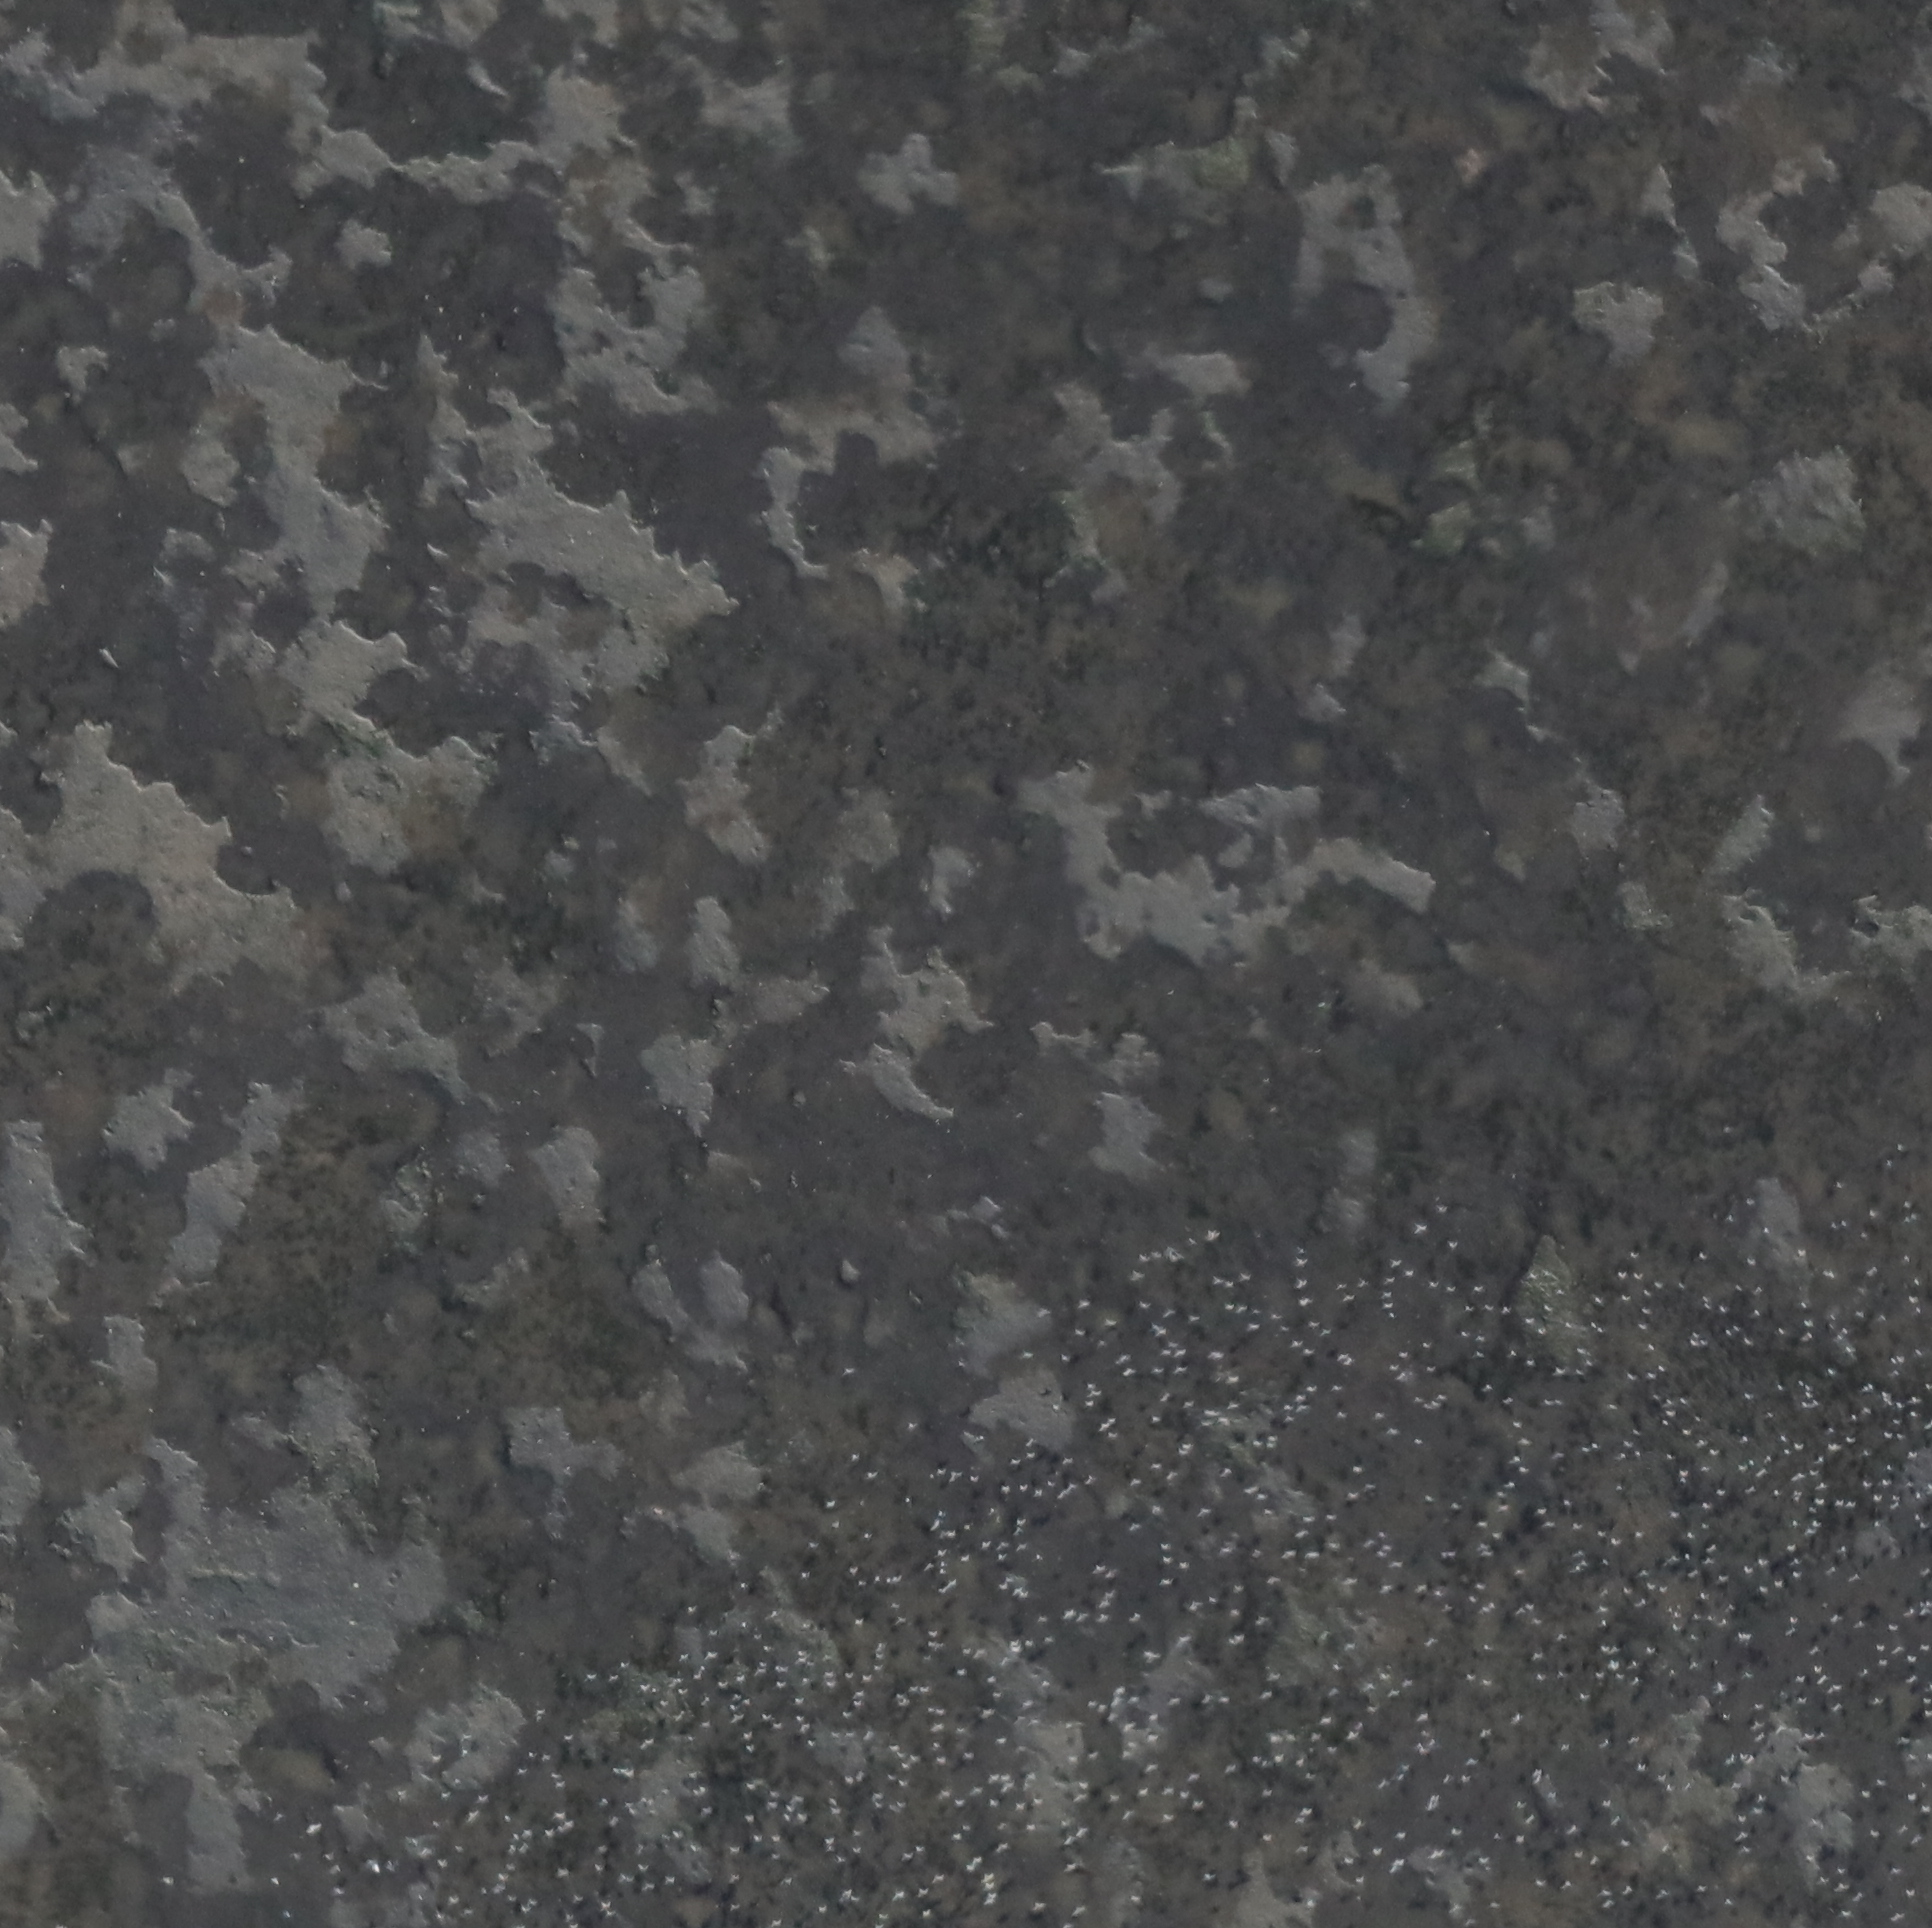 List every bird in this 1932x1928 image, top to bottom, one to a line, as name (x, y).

other bird (1269, 1079)
other bird (1275, 1111)
other bird (1725, 1128)
other bird (1904, 1147)
other bird (1891, 1161)
other bird (1841, 1185)
other bird (1754, 1205)
other bird (1908, 1206)
other bird (1438, 1208)
other bird (1874, 1212)
other bird (1916, 1216)
other bird (1908, 1217)
other bird (1727, 1221)
other bird (1844, 1224)
other bird (1420, 1227)
other bird (1764, 1232)
other bird (1862, 1233)
other bird (1212, 1236)
other bird (1191, 1242)
other bird (1452, 1245)
other bird (1303, 1253)
other bird (1800, 1253)
other bird (1633, 1254)
other bird (1147, 1255)
other bird (1157, 1255)
other bird (1177, 1256)
other bird (1704, 1256)
other bird (1746, 1258)
other bird (1908, 1258)
other bird (1397, 1260)
other bird (1304, 1266)
other bird (1872, 1271)
other bird (1546, 1272)
other bird (1137, 1273)
other bird (1406, 1273)
other bird (1830, 1274)
other bird (1246, 1275)
other bird (1530, 1275)
other bird (1636, 1276)
other bird (1620, 1280)
other bird (1389, 1282)
other bird (1916, 1282)
other bird (1214, 1283)
other bird (1363, 1283)
other bird (1657, 1283)
other bird (1680, 1283)
other bird (1231, 1284)
other bird (1434, 1284)
other bird (1301, 1286)
other bird (1344, 1286)
other bird (1479, 1287)
other bird (1734, 1287)
other bird (1759, 1288)
other bird (1389, 1292)
other bird (1452, 1292)
other bird (1560, 1292)
other bird (1647, 1293)
other bird (1599, 1297)
other bird (1629, 1297)
other bird (1703, 1297)
other bird (1914, 1299)
other bird (1350, 1300)
other bird (1086, 1302)
other bird (1390, 1304)
other bird (1145, 1305)
other bird (1227, 1305)
other bird (1804, 1305)
other bird (1549, 1306)
other bird (1242, 1307)
other bird (1307, 1307)
other bird (1722, 1307)
other bird (1494, 1308)
other bird (1507, 1308)
other bird (1706, 1308)
other bird (1259, 1309)
other bird (1473, 1309)
other bird (1644, 1309)
other bird (1918, 1311)
other bird (1043, 1312)
other bird (1170, 1312)
other bird (1755, 1312)
other bird (1861, 1314)
other bird (1277, 1317)
other bird (1528, 1317)
other bird (1882, 1317)
other bird (1395, 1318)
other bird (1833, 1318)
other bird (1193, 1319)
other bird (1592, 1321)
other bird (1112, 1322)
other bird (1570, 1322)
other bird (1645, 1323)
other bird (1809, 1323)
other bird (1312, 1324)
other bird (1256, 1326)
other bird (1735, 1326)
other bird (1287, 1328)
other bird (1153, 1329)
other bird (1781, 1329)
other bird (1598, 1330)
other bird (1844, 1330)
other bird (1164, 1333)
other bird (1326, 1333)
other bird (1543, 1333)
other bird (1695, 1333)
other bird (1727, 1333)
other bird (1079, 1334)
other bird (1465, 1335)
other bird (1806, 1336)
other bird (1482, 1341)
other bird (1701, 1342)
other bird (1747, 1343)
other bird (1293, 1345)
other bird (1429, 1345)
other bird (1650, 1345)
other bird (1100, 1346)
other bird (1175, 1346)
other bird (1693, 1346)
other bird (1583, 1350)
other bird (1849, 1351)
other bird (1917, 1352)
other bird (1028, 1353)
other bird (1186, 1353)
other bird (1165, 1354)
other bird (1309, 1354)
other bird (1406, 1355)
other bird (1514, 1355)
other bird (1066, 1356)
other bird (1219, 1356)
other bird (1127, 1357)
other bird (1339, 1357)
other bird (1905, 1357)
other bird (1478, 1358)
other bird (1894, 1361)
other bird (962, 1362)
other bird (1353, 1362)
other bird (1529, 1362)
other bird (1586, 1363)
other bird (1664, 1364)
other bird (1396, 1366)
other bird (1160, 1370)
other bird (1432, 1370)
other bird (1560, 1370)
other bird (1185, 1372)
other bird (1651, 1373)
other bird (1830, 1373)
other bird (1129, 1374)
other bird (1582, 1374)
other bird (1630, 1375)
other bird (1897, 1375)
other bird (850, 1376)
other bird (1400, 1379)
other bird (1233, 1380)
other bird (1802, 1383)
other bird (1090, 1385)
other bird (1486, 1385)
other bird (1335, 1386)
other bird (1929, 1386)
other bird (1312, 1387)
other bird (1780, 1387)
other bird (1809, 1387)
other bird (1870, 1387)
other bird (1094, 1393)
other bird (1883, 1394)
other bird (1444, 1395)
other bird (1750, 1395)
other bird (1164, 1396)
other bird (1655, 1396)
other bird (1809, 1396)
other bird (1508, 1397)
other bird (1300, 1398)
other bird (1418, 1398)
other bird (1668, 1398)
other bird (1917, 1399)
other bird (1680, 1400)
other bird (1234, 1402)
other bird (1545, 1402)
other bird (1086, 1403)
other bird (1558, 1404)
other bird (1890, 1404)
other bird (1901, 1404)
other bird (1612, 1405)
other bird (1816, 1405)
other bird (1187, 1406)
other bird (1803, 1406)
other bird (1439, 1407)
other bird (1285, 1408)
other bird (1300, 1409)
other bird (1428, 1409)
other bird (1670, 1409)
other bird (1868, 1411)
other bird (1342, 1413)
other bird (1211, 1414)
other bird (1915, 1416)
other bird (1769, 1417)
other bird (1697, 1418)
other bird (1383, 1419)
other bird (1667, 1419)
other bird (1857, 1419)
other bird (1157, 1420)
other bird (1288, 1420)
other bird (1520, 1420)
other bird (1113, 1422)
other bird (1224, 1423)
other bird (1208, 1424)
other bird (911, 1425)
other bird (1900, 1426)
other bird (1829, 1428)
other bird (1104, 1429)
other bird (1637, 1430)
other bird (1398, 1431)
other bird (1688, 1432)
other bird (1272, 1435)
other bird (1745, 1436)
other bird (1113, 1437)
other bird (1891, 1437)
other bird (1782, 1438)
other bird (1904, 1438)
other bird (1417, 1439)
other bird (1529, 1439)
other bird (1031, 1440)
other bird (1851, 1442)
other bird (1600, 1443)
other bird (1625, 1443)
other bird (1703, 1443)
other bird (1257, 1444)
other bird (1185, 1445)
other bird (1270, 1446)
other bird (1587, 1447)
other bird (1834, 1447)
other bird (1802, 1448)
other bird (1713, 1452)
other bird (1785, 1452)
other bird (1868, 1452)
other bird (1180, 1454)
other bird (854, 1455)
other bird (1034, 1455)
other bird (1636, 1455)
other bird (1515, 1456)
other bird (1559, 1456)
other bird (1668, 1456)
other bird (1914, 1457)
other bird (1768, 1459)
other bird (1014, 1460)
other bird (1065, 1460)
other bird (1819, 1460)
other bird (1623, 1461)
other bird (1750, 1462)
other bird (1157, 1465)
other bird (938, 1466)
other bird (1744, 1468)
other bird (1890, 1469)
other bird (1681, 1470)
other bird (1707, 1470)
other bird (1356, 1471)
other bird (1524, 1471)
other bird (1227, 1472)
other bird (1815, 1472)
other bird (1764, 1473)
other bird (871, 1475)
other bird (953, 1477)
other bird (1799, 1477)
other bird (1091, 1479)
other bird (1174, 1480)
other bird (1051, 1482)
other bird (1683, 1482)
other bird (974, 1484)
other bird (1074, 1484)
other bird (1139, 1484)
other bird (1892, 1484)
other bird (1823, 1485)
other bird (1910, 1485)
other bird (1619, 1488)
other bird (1027, 1489)
other bird (1374, 1489)
other bird (1512, 1489)
other bird (1008, 1490)
other bird (1254, 1490)
other bird (1870, 1490)
other bird (1722, 1493)
other bird (1753, 1493)
other bird (1039, 1494)
other bird (1064, 1495)
other bird (1504, 1495)
other bird (1778, 1495)
other bird (1899, 1495)
other bird (1919, 1496)
other bird (1798, 1498)
other bird (1880, 1498)
other bird (912, 1499)
other bird (1359, 1500)
other bird (1266, 1502)
other bird (1434, 1503)
other bird (836, 1504)
other bird (1843, 1505)
other bird (1705, 1506)
other bird (1821, 1506)
other bird (1460, 1507)
other bird (1571, 1508)
other bird (1853, 1508)
other bird (1893, 1508)
other bird (997, 1509)
other bird (945, 1514)
other bird (1159, 1514)
other bird (1271, 1514)
other bird (1819, 1514)
other bird (1205, 1516)
other bird (1507, 1516)
other bird (1544, 1516)
other bird (1918, 1516)
other bird (1336, 1517)
other bird (1679, 1517)
other bird (1002, 1521)
other bird (1021, 1523)
other bird (1315, 1523)
other bird (1878, 1523)
other bird (844, 1526)
other bird (1797, 1526)
other bird (941, 1527)
other bird (1552, 1527)
other bird (1818, 1527)
other bird (1927, 1527)
other bird (1135, 1529)
other bird (971, 1530)
other bird (1482, 1530)
other bird (1705, 1530)
other bird (1021, 1531)
other bird (1581, 1532)
other bird (1306, 1533)
other bird (1381, 1533)
other bird (1641, 1534)
other bird (1814, 1534)
other bird (958, 1535)
other bird (1690, 1536)
other bird (867, 1538)
other bird (944, 1539)
other bird (1500, 1539)
other bird (1604, 1539)
other bird (1006, 1542)
other bird (1371, 1543)
other bird (1621, 1544)
other bird (985, 1545)
other bird (817, 1546)
other bird (1483, 1546)
other bird (1386, 1548)
other bird (1713, 1548)
other bird (1848, 1548)
other bird (1331, 1549)
other bird (1794, 1549)
other bird (1025, 1551)
other bird (1233, 1552)
other bird (1258, 1552)
other bird (1163, 1553)
other bird (1293, 1555)
other bird (1583, 1556)
other bird (1693, 1556)
other bird (943, 1557)
other bird (1002, 1557)
other bird (1043, 1557)
other bird (1380, 1557)
other bird (1450, 1558)
other bird (1491, 1559)
other bird (1678, 1559)
other bird (965, 1560)
other bird (1709, 1560)
other bird (949, 1561)
other bird (1314, 1561)
other bird (1606, 1561)
other bird (1795, 1564)
other bird (1170, 1566)
other bird (1587, 1566)
other bird (1764, 1566)
other bird (933, 1568)
other bird (1186, 1568)
other bird (1395, 1570)
other bird (1929, 1570)
other bird (855, 1571)
other bird (1098, 1571)
other bird (1833, 1571)
other bird (1753, 1572)
other bird (1581, 1573)
other bird (944, 1574)
other bird (1523, 1574)
other bird (810, 1577)
other bird (1643, 1577)
other bird (1795, 1577)
other bird (1013, 1578)
other bird (1114, 1578)
other bird (1694, 1579)
other bird (1719, 1579)
other bird (883, 1580)
other bird (1273, 1580)
other bird (1859, 1581)
other bird (863, 1583)
other bird (901, 1583)
other bird (953, 1583)
other bird (1348, 1583)
other bird (1778, 1583)
other bird (1006, 1586)
other bird (1165, 1586)
other bird (1238, 1586)
other bird (740, 1589)
other bird (1482, 1589)
other bird (1654, 1589)
other bird (1767, 1591)
other bird (947, 1592)
other bird (1422, 1592)
other bird (1018, 1593)
other bird (1385, 1593)
other bird (1669, 1593)
other bird (1630, 1594)
other bird (1706, 1594)
other bird (1113, 1595)
other bird (1442, 1595)
other bird (1605, 1596)
other bird (1031, 1601)
other bird (1474, 1603)
other bird (1930, 1603)
other bird (1213, 1604)
other bird (1644, 1606)
other bird (1731, 1606)
other bird (1105, 1607)
other bird (1491, 1607)
other bird (898, 1608)
other bird (1196, 1608)
other bird (1528, 1608)
other bird (1604, 1609)
other bird (697, 1611)
other bird (1237, 1611)
other bird (1671, 1611)
other bird (1519, 1615)
other bird (1071, 1616)
other bird (1451, 1616)
other bird (1835, 1616)
other bird (781, 1617)
other bird (1044, 1617)
other bird (1679, 1617)
other bird (1910, 1617)
other bird (1085, 1618)
other bird (1482, 1618)
other bird (1701, 1618)
other bird (1714, 1618)
other bird (1260, 1619)
other bird (1929, 1619)
other bird (1135, 1621)
other bird (1537, 1621)
other bird (1726, 1621)
other bird (1794, 1621)
other bird (1103, 1622)
other bird (748, 1624)
other bird (859, 1627)
other bird (1606, 1628)
other bird (1862, 1628)
other bird (904, 1629)
other bird (1679, 1629)
other bird (1894, 1631)
other bird (1562, 1633)
other bird (714, 1634)
other bird (934, 1634)
other bird (1790, 1634)
other bird (1236, 1635)
other bird (1322, 1636)
other bird (758, 1640)
other bird (1697, 1640)
other bird (1747, 1640)
other bird (1429, 1641)
other bird (1014, 1642)
other bird (1047, 1644)
other bird (1032, 1645)
other bird (1177, 1646)
other bird (1817, 1646)
other bird (1352, 1647)
other bird (1928, 1647)
other bird (927, 1648)
other bird (939, 1648)
other bird (769, 1649)
other bird (881, 1649)
other bird (1488, 1649)
other bird (1607, 1649)
other bird (1881, 1652)
other bird (804, 1653)
other bird (967, 1653)
other bird (1020, 1653)
other bird (1617, 1654)
other bird (1652, 1654)
other bird (1903, 1654)
other bird (1541, 1656)
other bird (984, 1657)
other bird (687, 1658)
other bird (713, 1658)
other bird (832, 1658)
other bird (881, 1658)
other bird (930, 1658)
other bird (1150, 1658)
other bird (1915, 1660)
other bird (803, 1661)
other bird (1717, 1661)
other bird (1889, 1661)
other bird (1638, 1664)
other bird (1003, 1665)
other bird (622, 1666)
other bird (1341, 1666)
other bird (1615, 1666)
other bird (1696, 1666)
other bird (813, 1667)
other bird (765, 1668)
other bird (784, 1669)
other bird (1817, 1669)
other bird (883, 1670)
other bird (848, 1671)
other bird (967, 1672)
other bird (830, 1674)
other bird (1473, 1674)
other bird (1602, 1674)
other bird (1673, 1675)
other bird (765, 1677)
other bird (1386, 1677)
other bird (1868, 1677)
other bird (747, 1678)
other bird (1271, 1678)
other bird (1543, 1678)
other bird (1567, 1678)
other bird (1625, 1678)
other bird (697, 1679)
other bird (870, 1679)
other bird (1747, 1679)
other bird (1796, 1679)
other bird (593, 1680)
other bird (1819, 1680)
other bird (1913, 1680)
other bird (643, 1682)
other bird (1050, 1682)
other bird (618, 1684)
other bird (724, 1684)
other bird (810, 1684)
other bird (990, 1684)
other bird (1639, 1684)
other bird (832, 1685)
other bird (1406, 1685)
other bird (784, 1686)
other bird (1491, 1687)
other bird (657, 1690)
other bird (683, 1690)
other bird (916, 1690)
other bird (1121, 1692)
other bird (1718, 1692)
other bird (1833, 1692)
other bird (926, 1693)
other bird (1360, 1693)
other bird (1272, 1694)
other bird (1331, 1694)
other bird (742, 1697)
other bird (860, 1697)
other bird (1203, 1697)
other bird (900, 1698)
other bird (997, 1698)
other bird (1388, 1698)
other bird (1586, 1698)
other bird (1801, 1700)
other bird (1928, 1702)
other bird (668, 1703)
other bird (1030, 1703)
other bird (1134, 1703)
other bird (1223, 1703)
other bird (1878, 1703)
other bird (706, 1704)
other bird (803, 1704)
other bird (1094, 1704)
other bird (1115, 1704)
other bird (750, 1705)
other bird (1172, 1705)
other bird (1104, 1706)
other bird (859, 1707)
other bird (907, 1707)
other bird (1840, 1707)
other bird (1758, 1708)
other bird (734, 1709)
other bird (536, 1711)
other bird (1371, 1711)
other bird (847, 1712)
other bird (993, 1712)
other bird (681, 1716)
other bird (932, 1716)
other bird (943, 1716)
other bird (1114, 1716)
other bird (1424, 1717)
other bird (770, 1719)
other bird (1930, 1719)
other bird (541, 1720)
other bird (1024, 1720)
other bird (740, 1721)
other bird (807, 1721)
other bird (1152, 1721)
other bird (1720, 1721)
other bird (1518, 1722)
other bird (1035, 1723)
other bird (1326, 1723)
other bird (1074, 1724)
other bird (1128, 1724)
other bird (1759, 1724)
other bird (1780, 1724)
other bird (782, 1725)
other bird (1361, 1725)
other bird (708, 1730)
other bird (812, 1730)
other bird (962, 1730)
other bird (1488, 1730)
other bird (938, 1731)
other bird (849, 1734)
other bird (1429, 1734)
other bird (1821, 1734)
other bird (835, 1735)
other bird (1154, 1735)
other bird (571, 1736)
other bird (752, 1736)
other bird (871, 1736)
other bird (1317, 1736)
other bird (1761, 1736)
other bird (1805, 1736)
other bird (1275, 1737)
other bird (1353, 1737)
other bird (469, 1738)
other bird (998, 1738)
other bird (1290, 1738)
other bird (1906, 1738)
other bird (652, 1741)
other bird (693, 1741)
other bird (1133, 1743)
other bird (1630, 1743)
other bird (1607, 1744)
other bird (817, 1745)
other bird (1436, 1745)
other bird (1568, 1746)
other bird (939, 1747)
other bird (893, 1749)
other bird (1423, 1749)
other bird (1125, 1750)
other bird (1330, 1751)
other bird (750, 1753)
other bird (441, 1755)
other bird (531, 1757)
other bird (905, 1757)
other bird (971, 1757)
other bird (1094, 1757)
other bird (463, 1758)
other bird (1073, 1758)
other bird (548, 1759)
other bird (1280, 1759)
other bird (1911, 1759)
other bird (1252, 1760)
other bird (1473, 1760)
other bird (1744, 1760)
other bird (919, 1761)
other bird (1267, 1761)
other bird (1732, 1761)
other bird (938, 1762)
other bird (1302, 1763)
other bird (906, 1767)
other bird (1642, 1767)
other bird (1151, 1768)
other bird (1235, 1768)
other bird (523, 1770)
other bird (615, 1770)
other bird (1403, 1770)
other bird (631, 1772)
other bird (556, 1774)
other bird (1536, 1774)
other bird (696, 1775)
other bird (1028, 1775)
other bird (1309, 1775)
other bird (1006, 1776)
other bird (1659, 1776)
other bird (992, 1778)
other bird (867, 1779)
other bird (893, 1779)
other bird (1788, 1779)
other bird (849, 1780)
other bird (1469, 1780)
other bird (1194, 1781)
other bird (1401, 1781)
other bird (1445, 1781)
other bird (1879, 1781)
other bird (457, 1783)
other bird (903, 1783)
other bird (1089, 1783)
other bird (562, 1784)
other bird (1386, 1784)
other bird (1008, 1785)
other bird (1734, 1785)
other bird (1538, 1786)
other bird (1922, 1786)
other bird (751, 1787)
other bird (1027, 1787)
other bird (402, 1791)
other bird (667, 1791)
other bird (703, 1791)
other bird (977, 1791)
other bird (1672, 1791)
other bird (1685, 1791)
other bird (876, 1792)
other bird (1163, 1792)
other bird (448, 1793)
other bird (778, 1793)
other bird (1266, 1793)
other bird (947, 1794)
other bird (1865, 1794)
other bird (1142, 1795)
other bird (608, 1797)
other bird (645, 1797)
other bird (799, 1797)
other bird (1438, 1797)
other bird (1557, 1797)
other bird (1081, 1799)
other bird (1183, 1799)
other bird (1915, 1799)
other bird (1115, 1800)
other bird (832, 1801)
other bird (964, 1801)
other bird (1763, 1801)
other bird (1607, 1803)
other bird (483, 1804)
other bird (633, 1804)
other bird (995, 1804)
other bird (1040, 1804)
other bird (907, 1805)
other bird (772, 1806)
other bird (1523, 1806)
other bird (876, 1808)
other bird (1198, 1808)
other bird (792, 1809)
other bird (1306, 1809)
other bird (1430, 1809)
other bird (655, 1810)
other bird (1019, 1810)
other bird (1924, 1810)
other bird (709, 1811)
other bird (894, 1811)
other bird (837, 1812)
other bird (1759, 1812)
other bird (508, 1813)
other bird (637, 1813)
other bird (786, 1817)
other bird (1134, 1817)
other bird (277, 1818)
other bird (475, 1818)
other bird (558, 1818)
other bird (1297, 1818)
other bird (1742, 1818)
other bird (807, 1819)
other bird (1617, 1819)
other bird (1819, 1819)
other bird (749, 1821)
other bird (1008, 1821)
other bird (1170, 1821)
other bird (615, 1822)
other bird (1066, 1822)
other bird (434, 1823)
other bird (1535, 1824)
other bird (572, 1825)
other bird (314, 1826)
other bird (1231, 1826)
other bird (1362, 1826)
other bird (970, 1829)
other bird (1034, 1829)
other bird (1085, 1829)
other bird (1577, 1829)
other bird (1903, 1829)
other bird (1878, 1831)
other bird (550, 1833)
other bird (559, 1833)
other bird (675, 1833)
other bird (526, 1834)
other bird (858, 1834)
other bird (1405, 1834)
other bird (1457, 1834)
other bird (1499, 1835)
other bird (778, 1836)
other bird (516, 1837)
other bird (663, 1837)
other bird (1744, 1837)
other bird (958, 1838)
other bird (1070, 1838)
other bird (830, 1839)
other bird (1264, 1841)
other bird (1517, 1842)
other bird (1916, 1842)
other bird (760, 1843)
other bird (1625, 1843)
other bird (416, 1845)
other bird (604, 1846)
other bird (329, 1848)
other bird (512, 1848)
other bird (833, 1848)
other bird (922, 1848)
other bird (1001, 1848)
other bird (1743, 1848)
other bird (461, 1849)
other bird (523, 1849)
other bird (642, 1849)
other bird (858, 1849)
other bird (1299, 1849)
other bird (1669, 1849)
other bird (695, 1850)
other bird (430, 1851)
other bird (735, 1851)
other bird (1581, 1851)
other bird (1381, 1854)
other bird (777, 1855)
other bird (978, 1857)
other bird (1436, 1857)
other bird (295, 1858)
other bird (912, 1858)
other bird (1809, 1858)
other bird (1348, 1859)
other bird (843, 1860)
other bird (445, 1861)
other bird (1596, 1861)
other bird (389, 1862)
other bird (1485, 1864)
other bird (595, 1867)
other bird (1399, 1867)
other bird (972, 1868)
other bird (1897, 1868)
other bird (336, 1869)
other bird (370, 1869)
other bird (1067, 1869)
other bird (645, 1871)
other bird (1843, 1871)
other bird (559, 1873)
other bird (508, 1874)
other bird (1205, 1874)
other bird (736, 1877)
other bird (988, 1877)
other bird (629, 1879)
other bird (1826, 1879)
other bird (274, 1880)
other bird (788, 1880)
other bird (170, 1881)
other bird (674, 1882)
other bird (936, 1883)
other bird (1359, 1883)
other bird (1539, 1883)
other bird (989, 1886)
other bird (1566, 1886)
other bird (1848, 1886)
other bird (648, 1887)
other bird (497, 1888)
other bird (487, 1890)
other bird (1701, 1892)
other bird (339, 1893)
other bird (851, 1894)
other bird (1627, 1894)
other bird (1914, 1894)
other bird (993, 1895)
other bird (1662, 1895)
other bird (421, 1896)
other bird (510, 1896)
other bird (922, 1896)
other bird (900, 1897)
other bird (1605, 1897)
other bird (1859, 1897)
other bird (455, 1898)
other bird (536, 1898)
other bird (579, 1898)
other bird (1138, 1899)
other bird (1314, 1900)
other bird (1729, 1901)
other bird (992, 1902)
other bird (1498, 1904)
other bird (1034, 1906)
other bird (525, 1907)
other bird (1456, 1907)
other bird (602, 1908)
other bird (735, 1908)
other bird (1609, 1908)
other bird (825, 1910)
other bird (469, 1911)
other bird (286, 1912)
other bird (927, 1912)
other bird (1076, 1913)
other bird (441, 1914)
other bird (610, 1914)
other bird (1847, 1914)
other bird (570, 1917)
other bird (888, 1917)
other bird (1895, 1918)
other bird (778, 1921)
other bird (1068, 1922)
other bird (1469, 1922)
other bird (577, 1924)